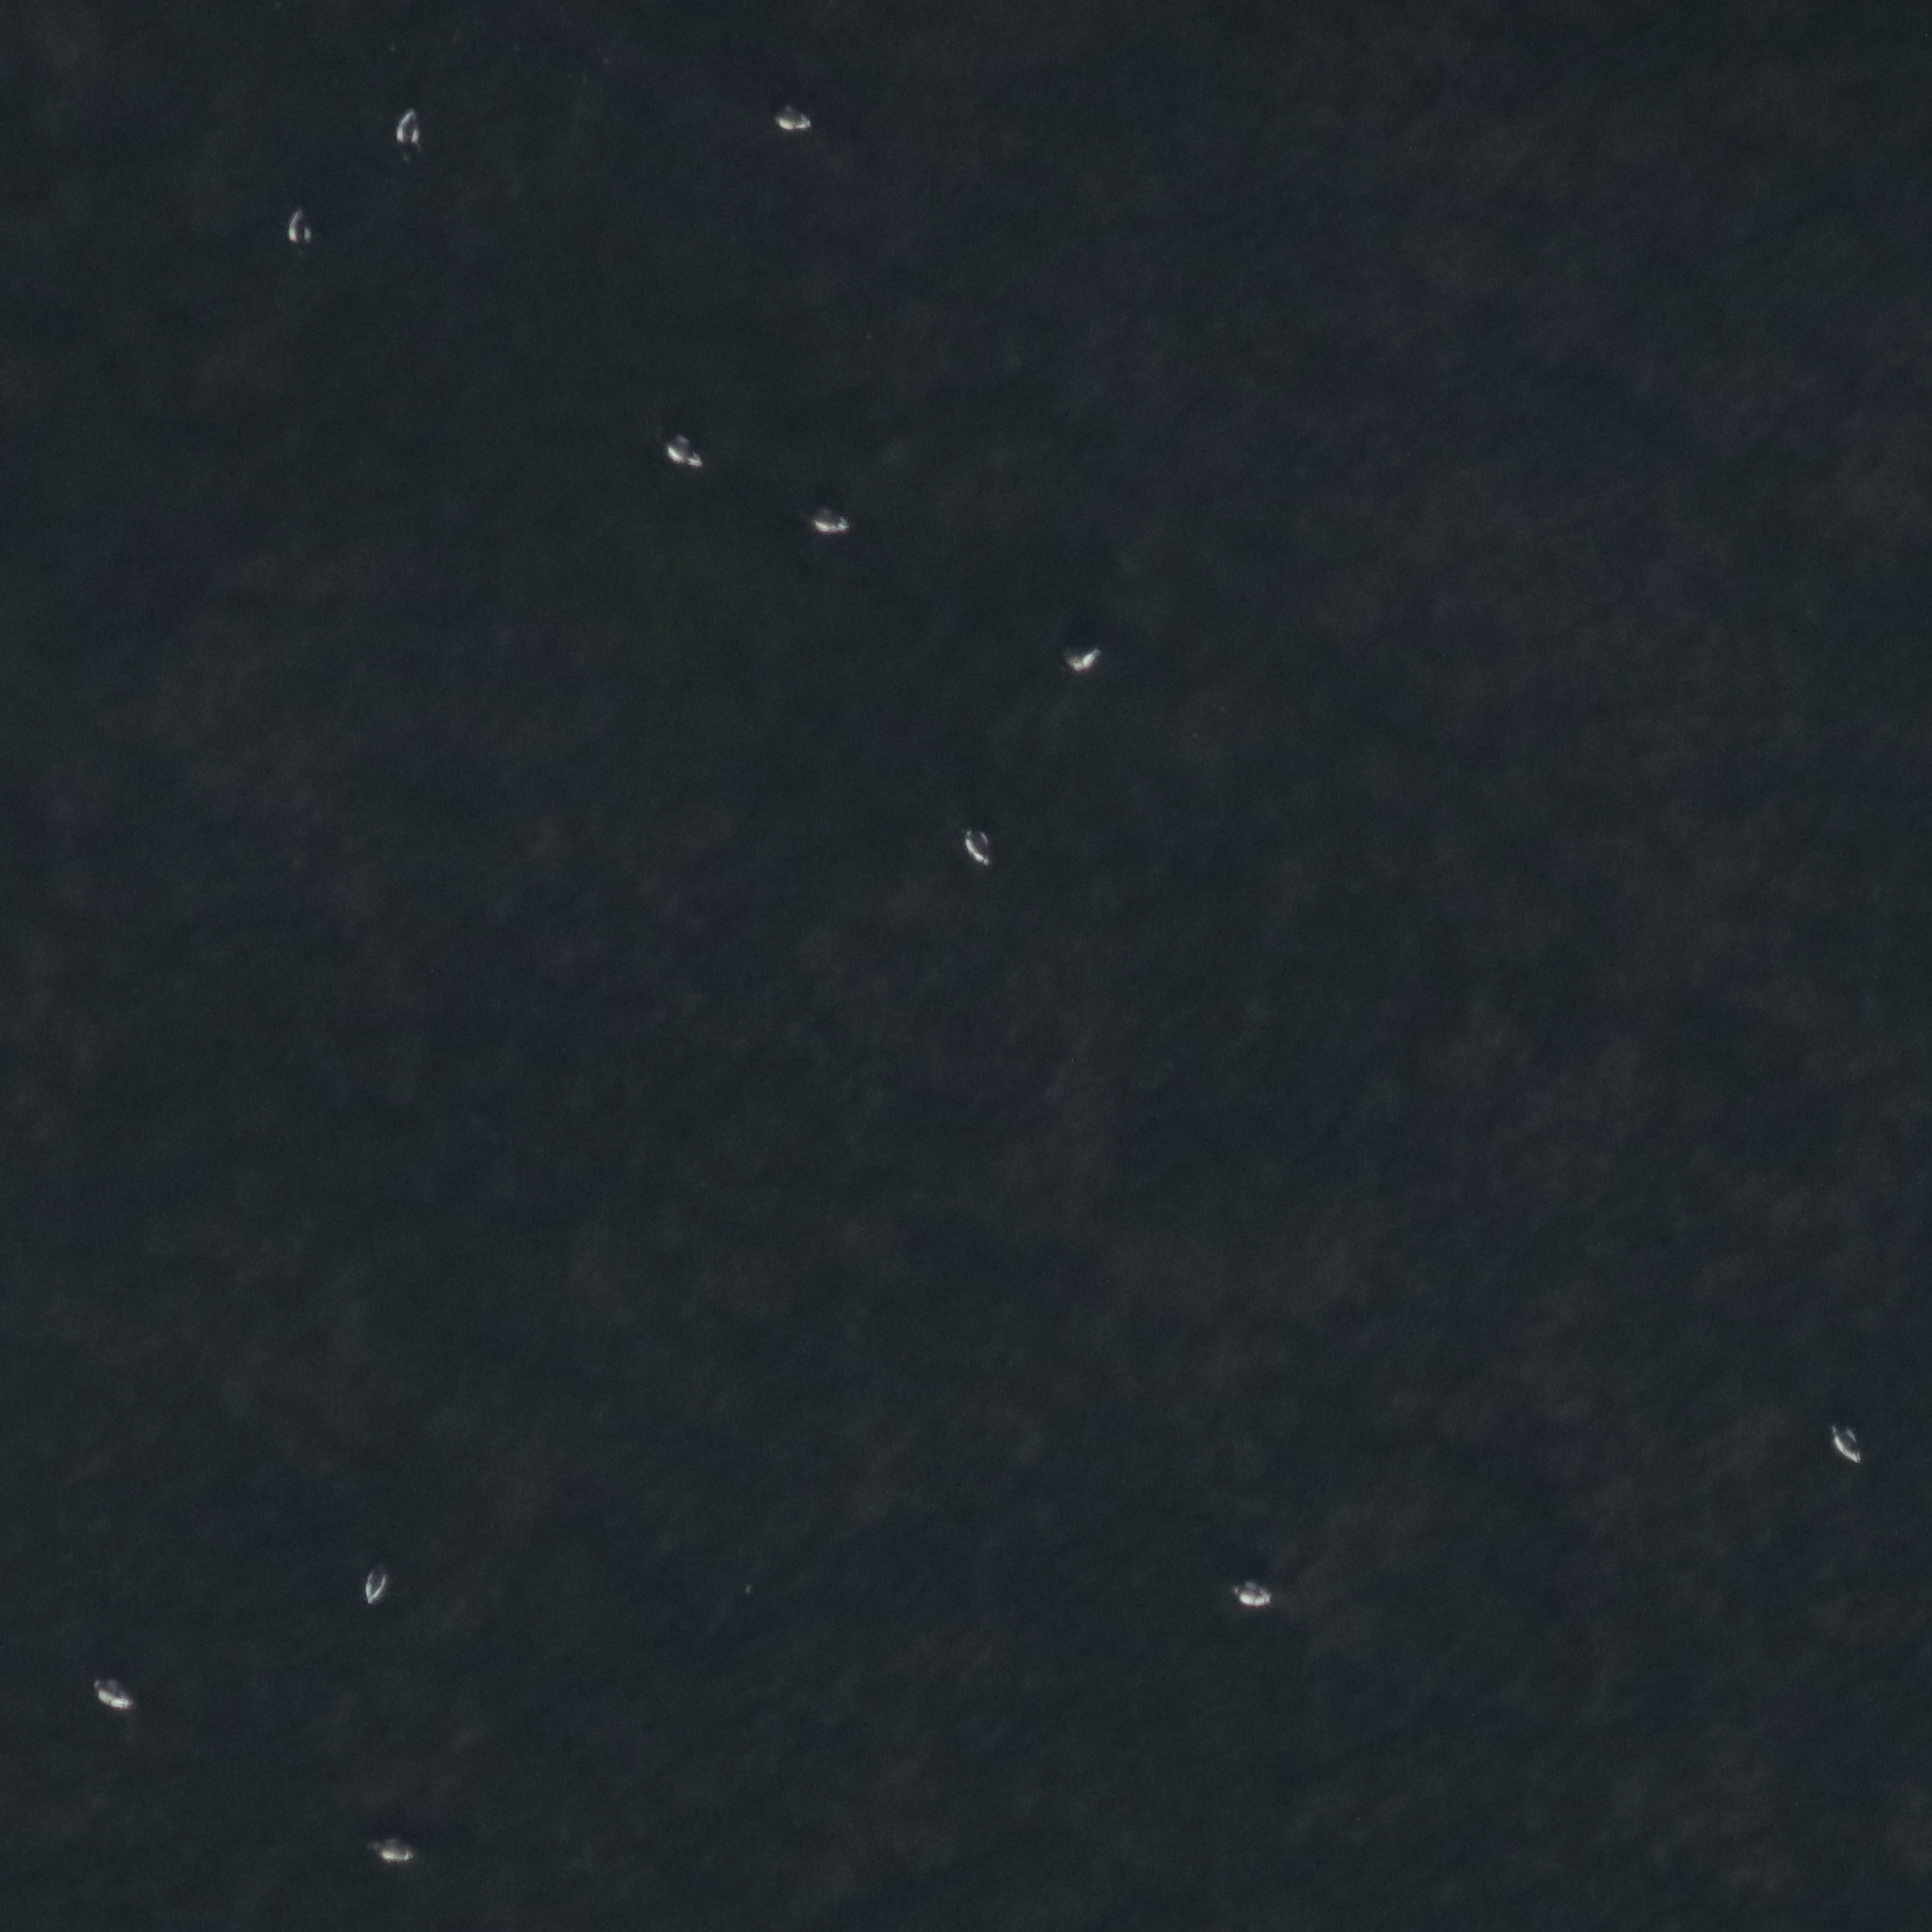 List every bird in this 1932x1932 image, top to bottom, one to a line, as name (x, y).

brant (795, 118)
brant (408, 128)
brant (300, 226)
brant (682, 449)
brant (827, 520)
brant (1078, 652)
brant (977, 844)
brant (1846, 1441)
brant (376, 1582)
brant (1251, 1597)
brant (115, 1693)
brant (394, 1847)